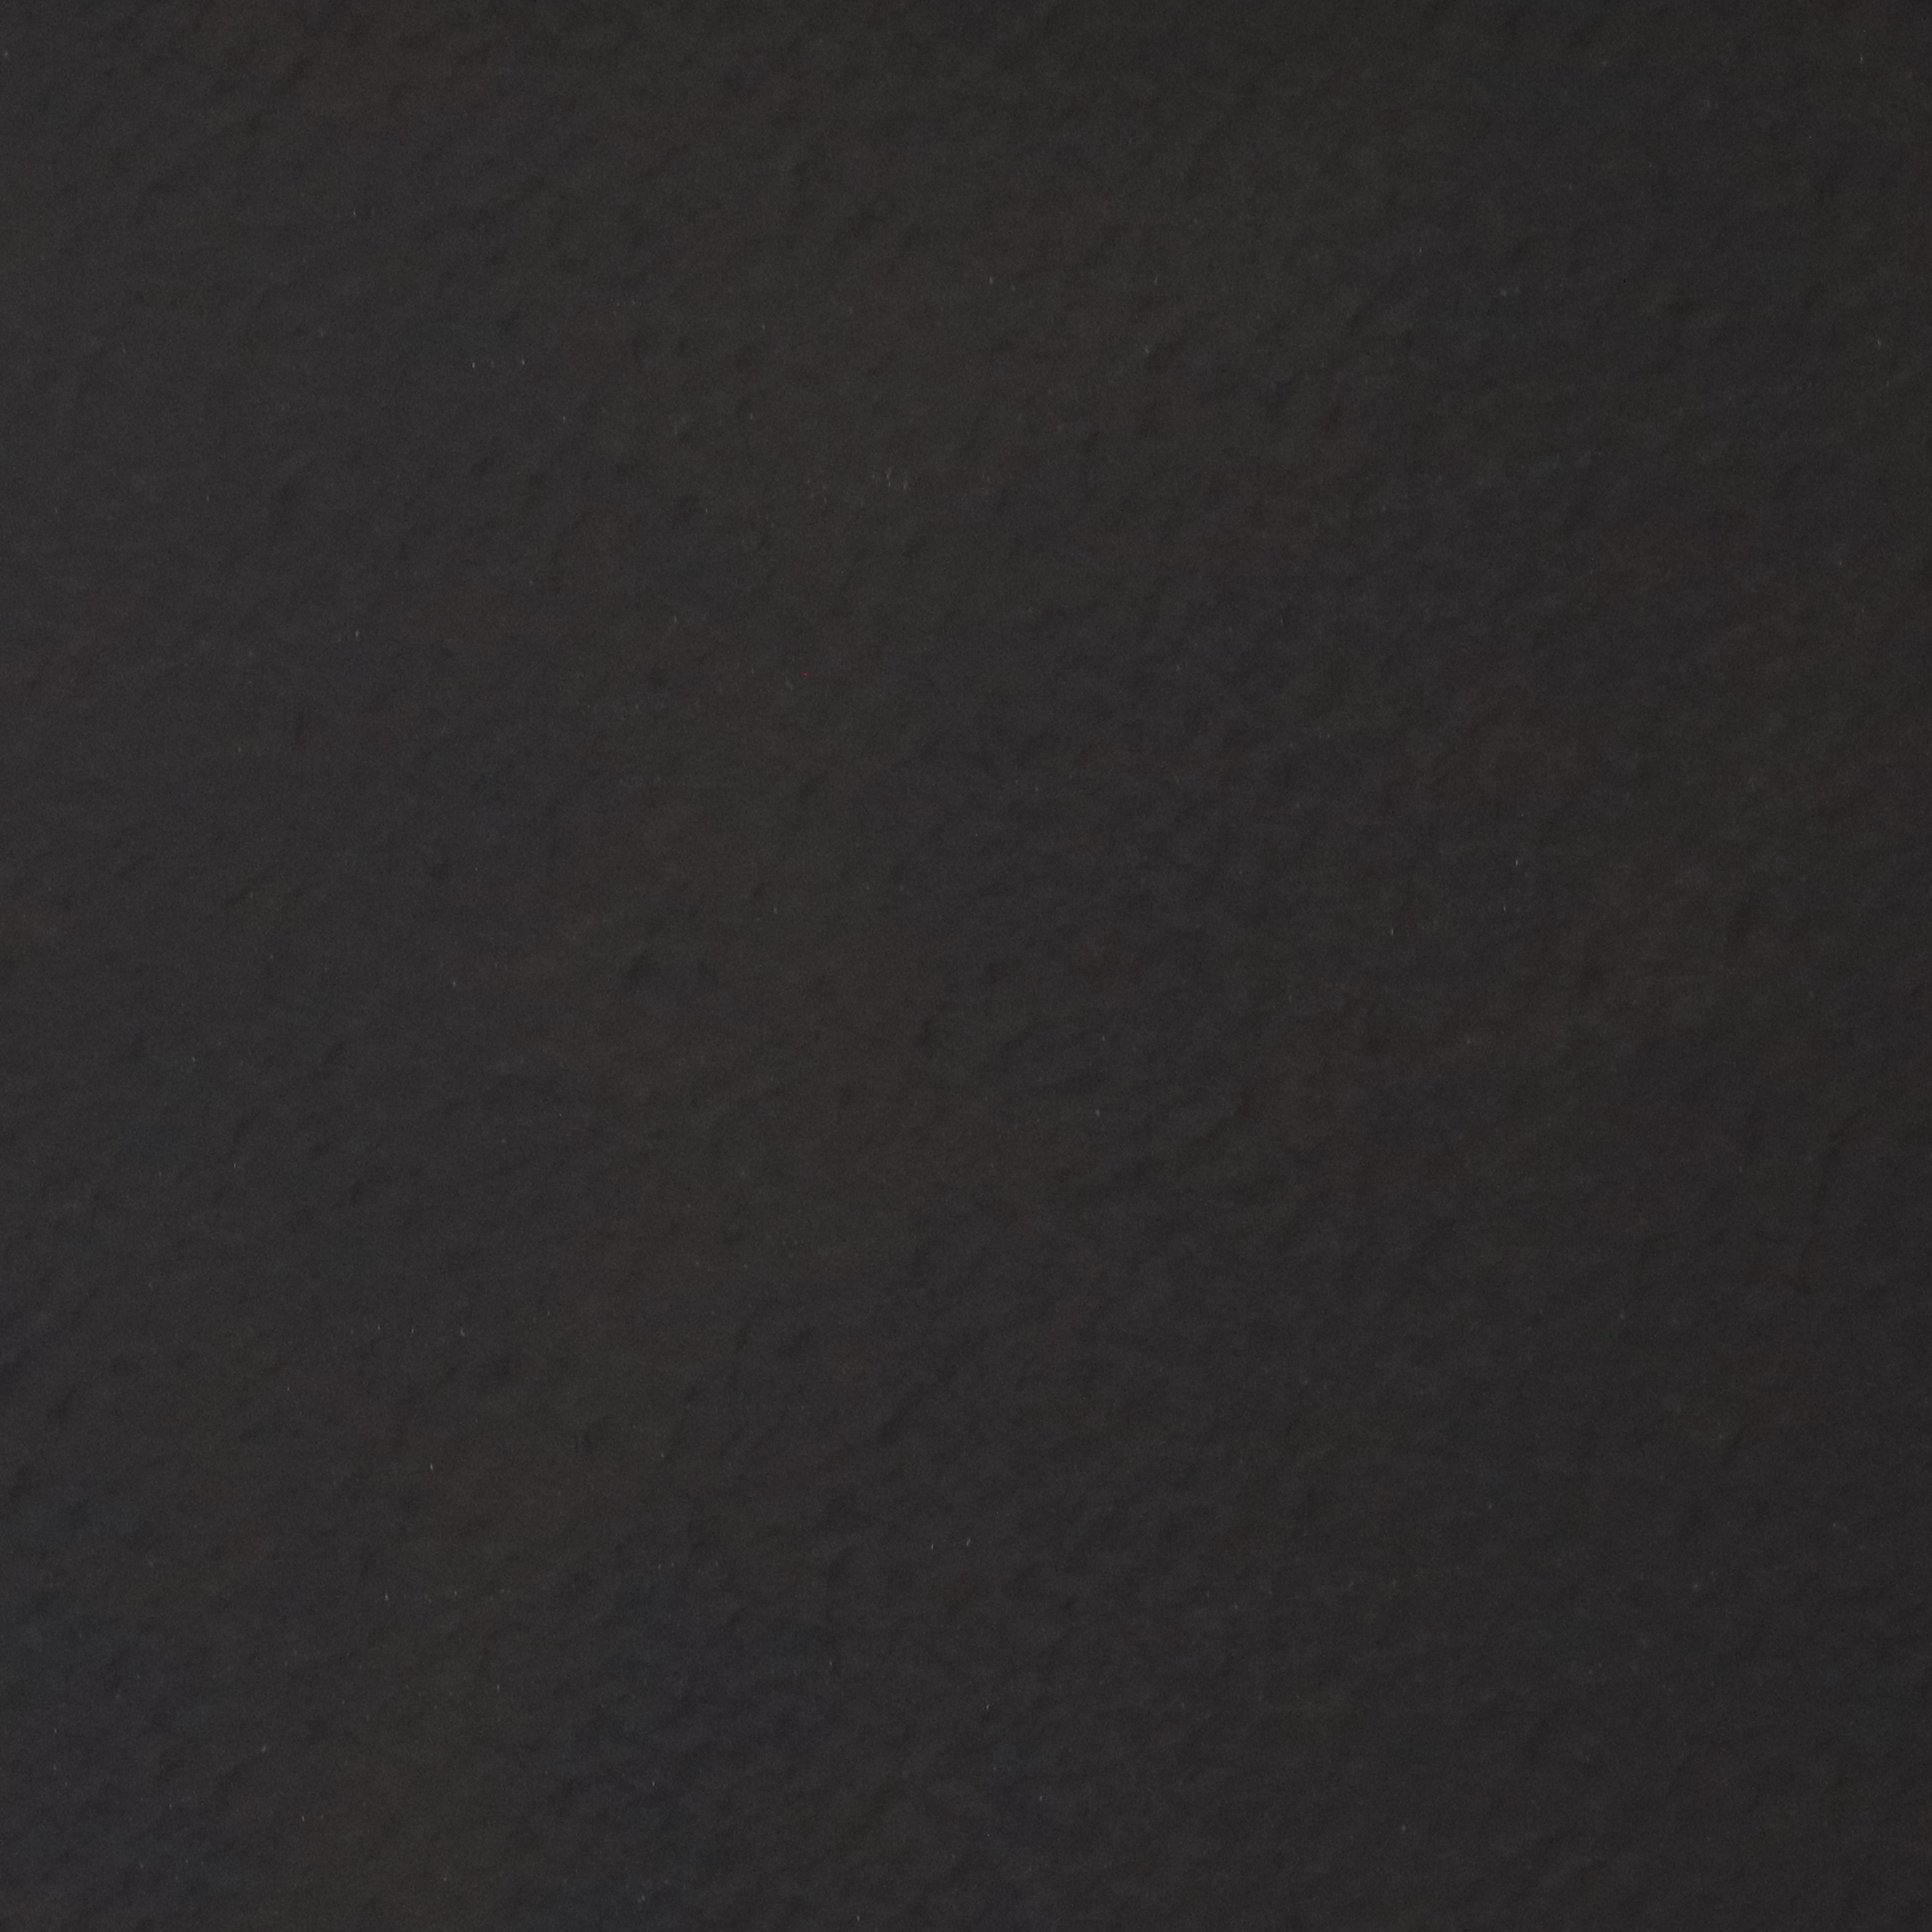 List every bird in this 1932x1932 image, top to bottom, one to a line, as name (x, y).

None